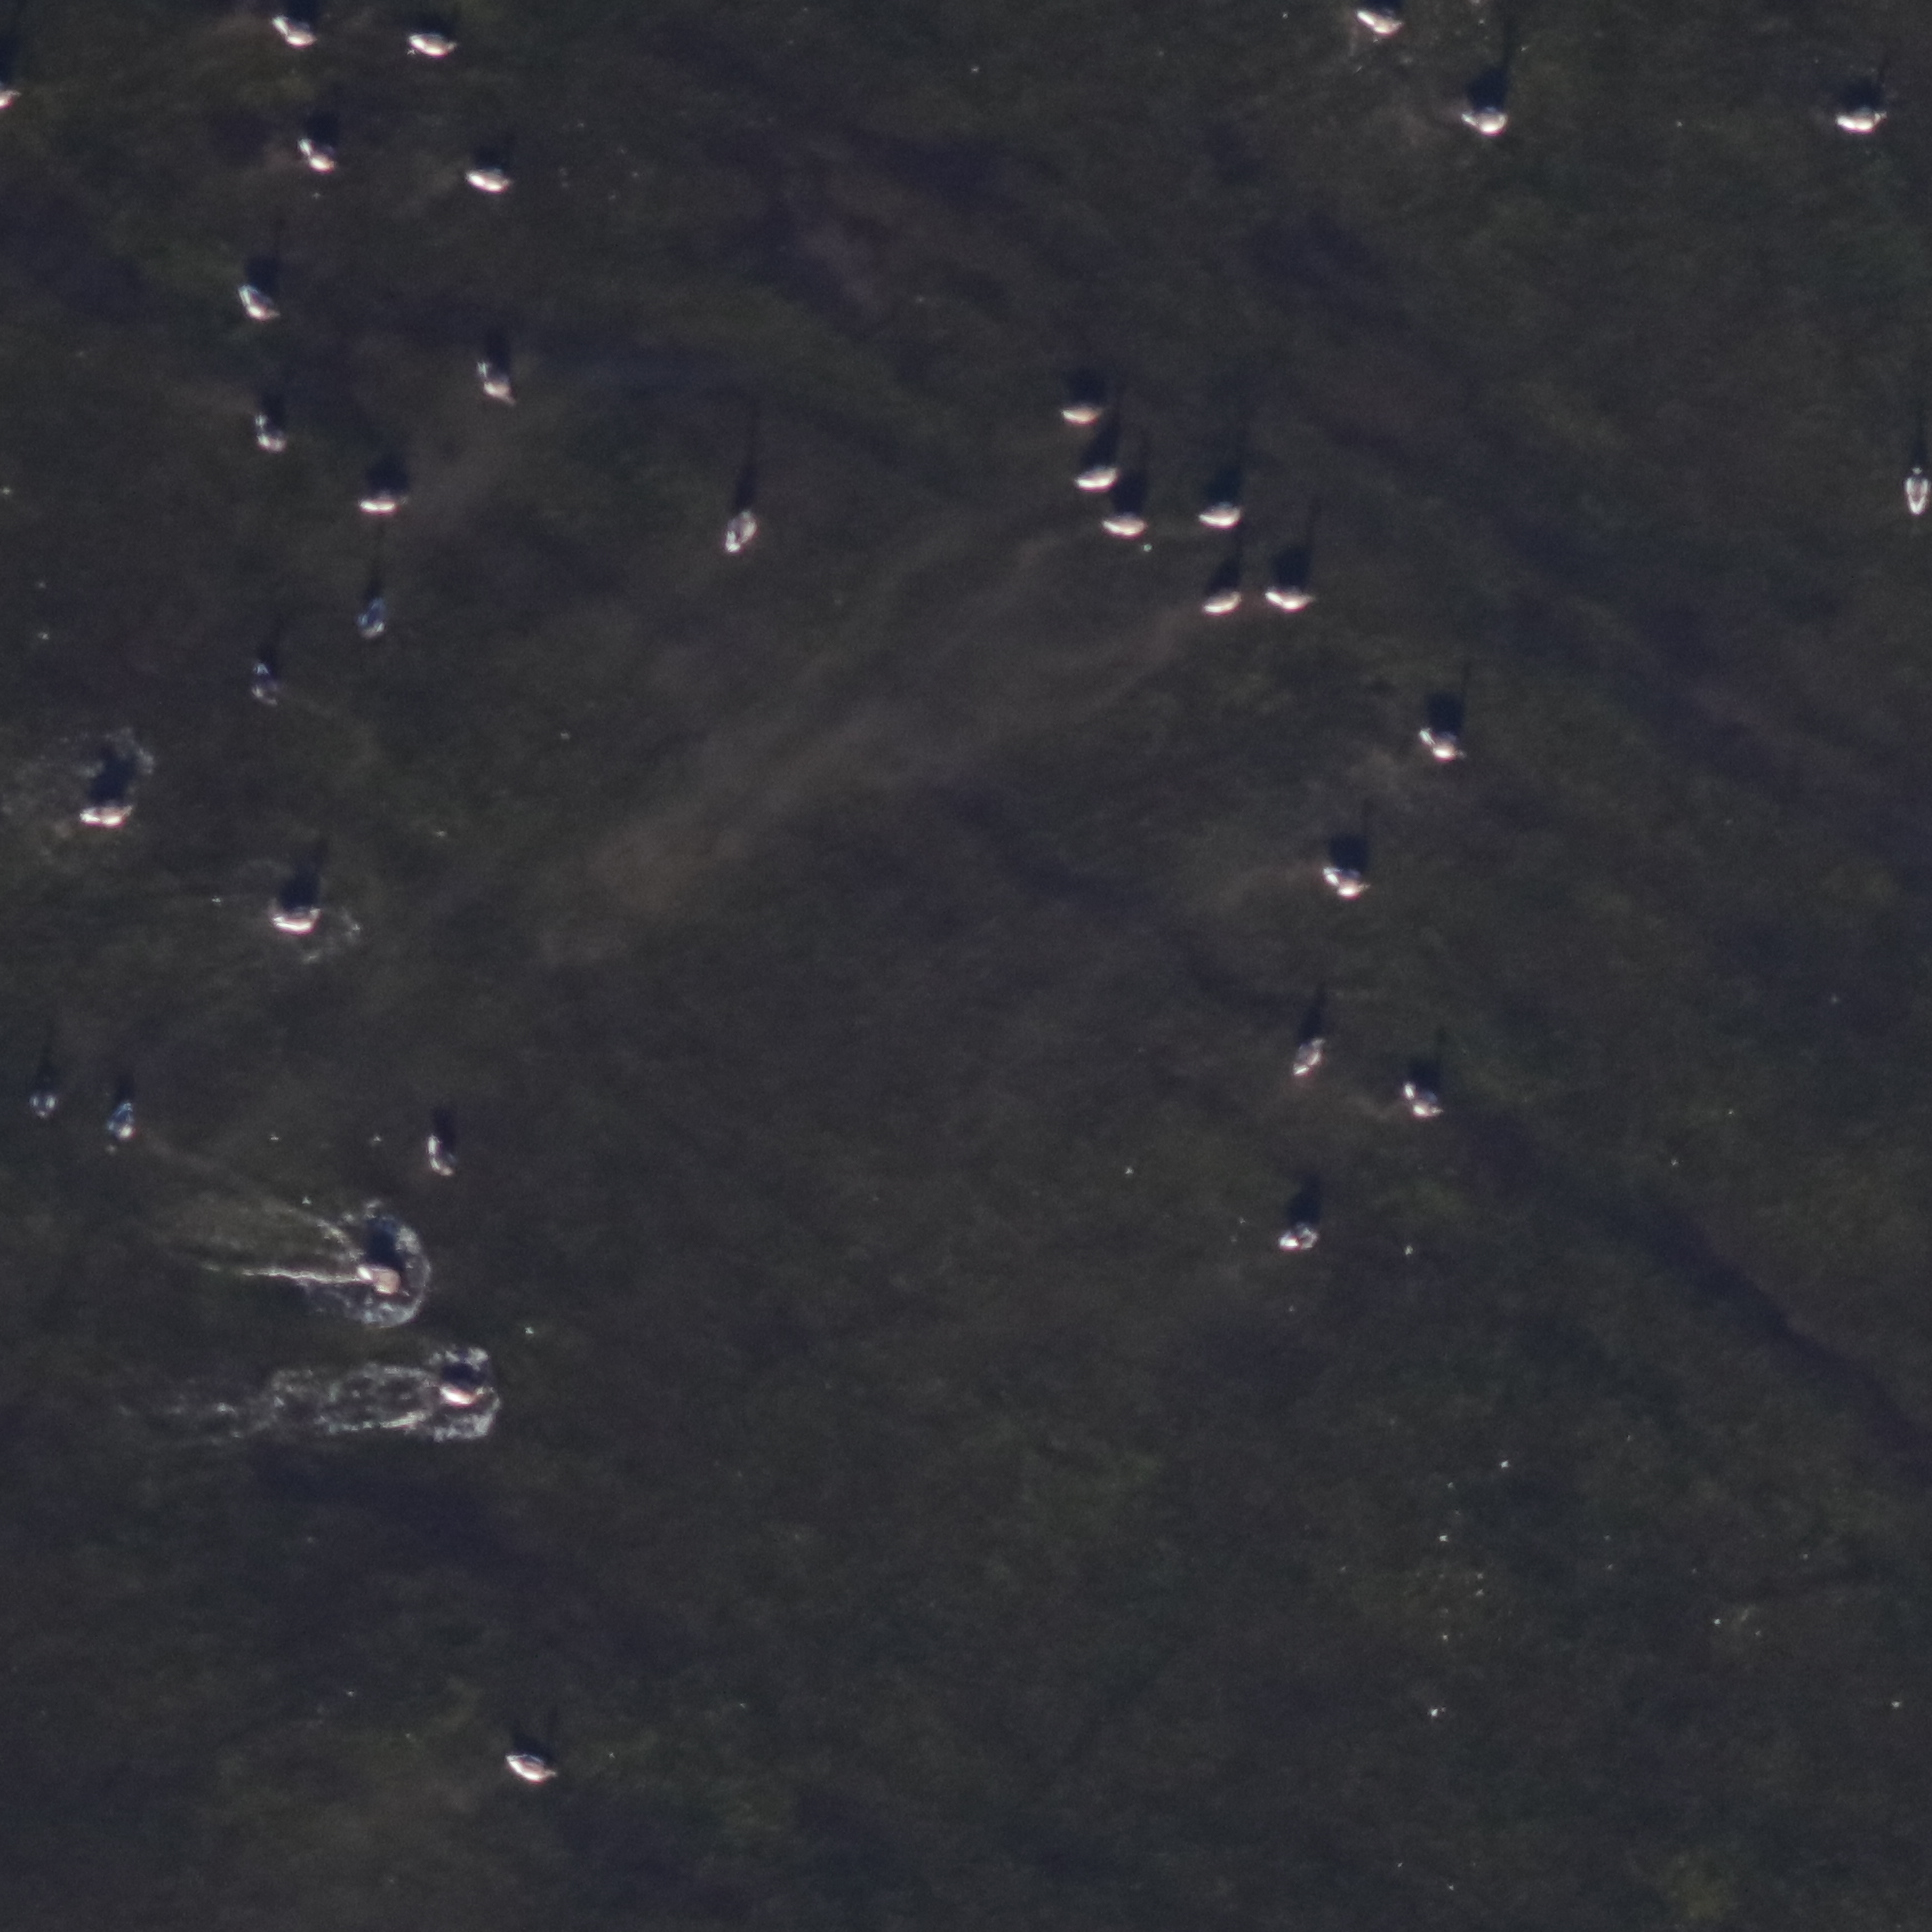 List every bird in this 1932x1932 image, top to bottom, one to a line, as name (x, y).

brant (1370, 16)
brant (302, 28)
brant (443, 46)
brant (1484, 119)
brant (1860, 120)
brant (322, 157)
brant (487, 180)
brant (255, 302)
brant (498, 383)
brant (1084, 417)
brant (269, 437)
brant (1102, 483)
brant (1918, 488)
brant (388, 502)
brant (1227, 508)
brant (1120, 530)
brant (742, 531)
brant (1224, 594)
brant (1289, 597)
brant (374, 623)
brant (266, 685)
brant (1444, 743)
brant (107, 810)
brant (1348, 881)
brant (297, 917)
brant (1308, 1056)
brant (1423, 1100)
brant (45, 1105)
brant (120, 1123)
brant (443, 1157)
brant (1300, 1236)
brant (386, 1278)
brant (463, 1396)
brant (531, 1766)